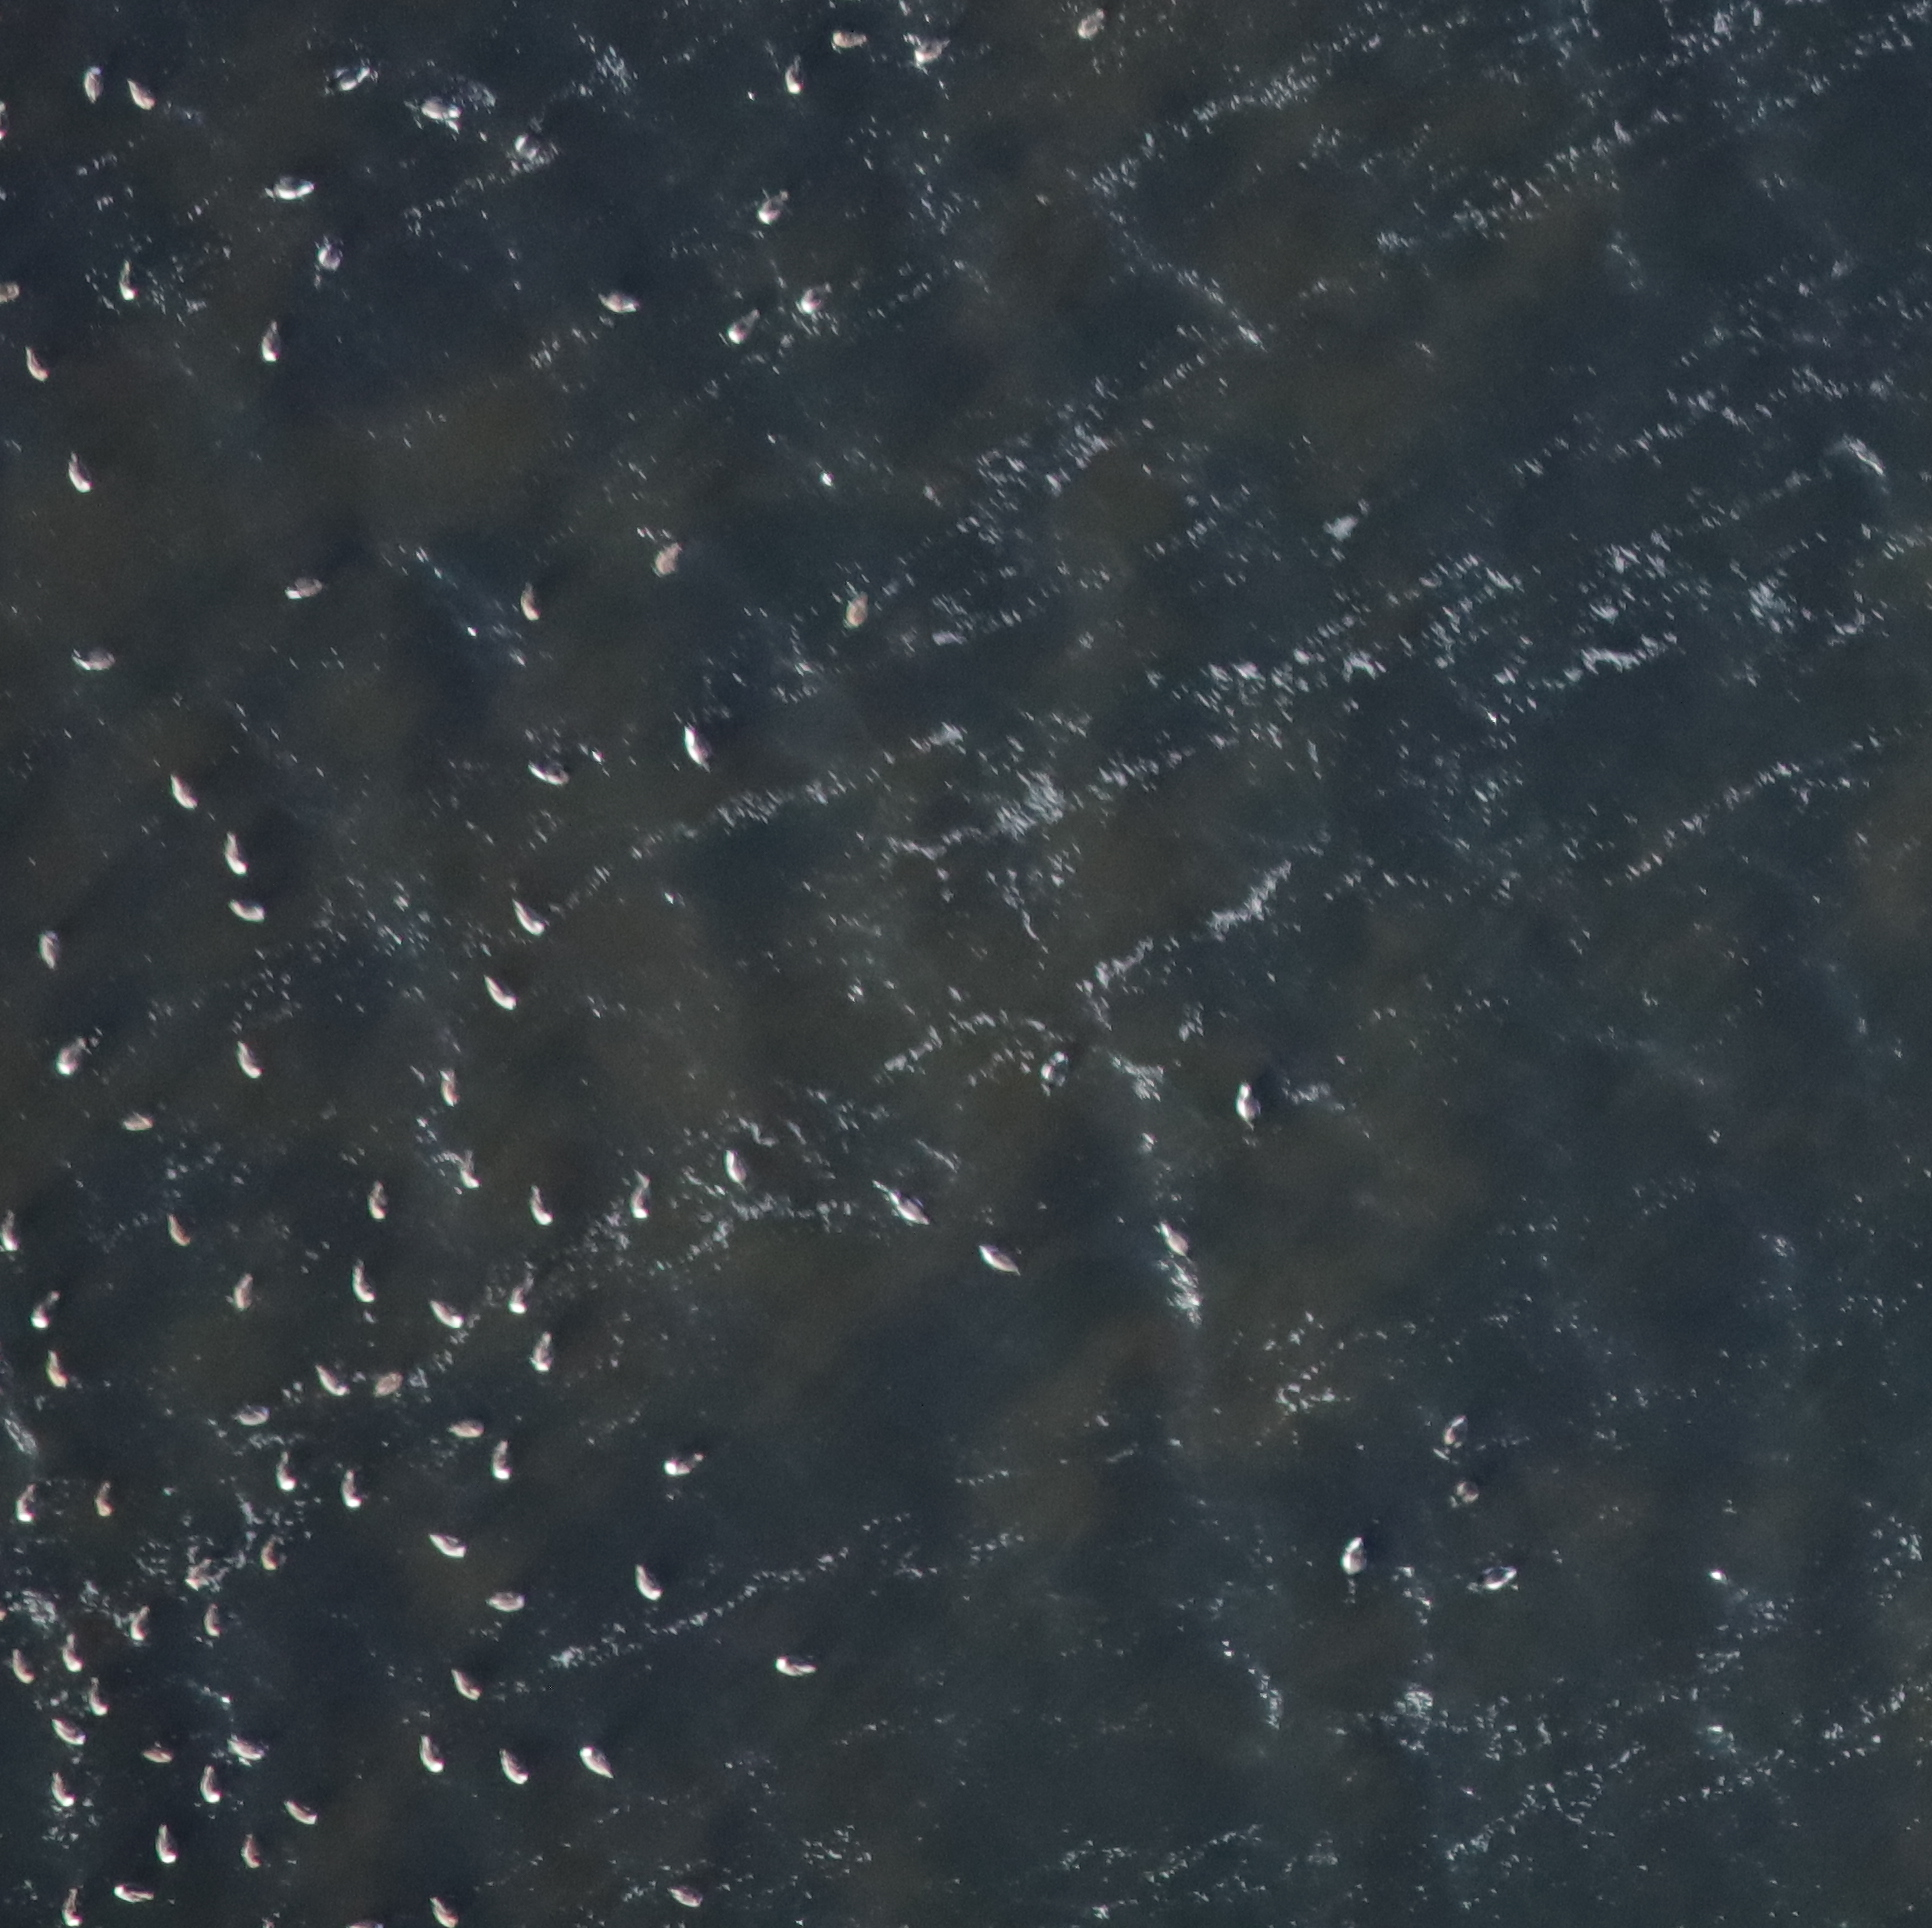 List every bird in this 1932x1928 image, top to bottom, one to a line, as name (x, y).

other bird (1092, 23)
other bird (848, 39)
other bird (930, 54)
other bird (793, 75)
brant (348, 77)
other bird (96, 81)
other bird (145, 96)
brant (437, 108)
other bird (1, 125)
brant (530, 145)
brant (288, 187)
other bird (771, 205)
other bird (330, 259)
other bird (124, 286)
other bird (6, 295)
other bird (617, 299)
other bird (811, 299)
other bird (744, 328)
other bird (266, 344)
other bird (38, 367)
other bird (81, 473)
other bird (667, 557)
other bird (309, 587)
other bird (530, 603)
other bird (856, 617)
other bird (100, 662)
other bird (698, 753)
other bird (556, 772)
other bird (190, 794)
other bird (235, 852)
other bird (253, 907)
other bird (530, 921)
other bird (50, 949)
other bird (502, 993)
other bird (71, 1062)
other bird (249, 1067)
brant (1052, 1074)
other bird (449, 1086)
brant (1252, 1106)
other bird (142, 1122)
other bird (735, 1171)
other bird (470, 1176)
other bird (903, 1203)
other bird (377, 1206)
other bird (639, 1206)
other bird (538, 1208)
other bird (180, 1228)
other bird (12, 1240)
other bird (1001, 1258)
other bird (363, 1281)
other bird (242, 1301)
other bird (516, 1301)
other bird (449, 1313)
other bird (44, 1315)
other bird (539, 1357)
other bird (58, 1375)
other bird (327, 1380)
other bird (384, 1387)
other bird (254, 1412)
other bird (466, 1424)
brant (1454, 1435)
other bird (503, 1467)
other bird (685, 1467)
other bird (285, 1476)
brant (1468, 1486)
other bird (346, 1494)
other bird (106, 1503)
other bird (23, 1508)
other bird (445, 1543)
other bird (272, 1557)
brant (1351, 1558)
other bird (199, 1575)
brant (1497, 1578)
other bird (645, 1584)
other bird (500, 1600)
other bird (212, 1624)
other bird (137, 1625)
other bird (73, 1657)
other bird (23, 1668)
other bird (799, 1668)
other bird (462, 1683)
other bird (100, 1706)
other bird (68, 1734)
other bird (246, 1747)
other bird (157, 1756)
other bird (429, 1757)
other bird (593, 1762)
other bird (511, 1765)
other bird (210, 1786)
other bird (65, 1795)
other bird (300, 1815)
other bird (171, 1850)
other bird (253, 1855)
other bird (128, 1895)
other bird (694, 1897)
other bird (67, 1913)
other bird (449, 1914)
other bird (366, 1924)